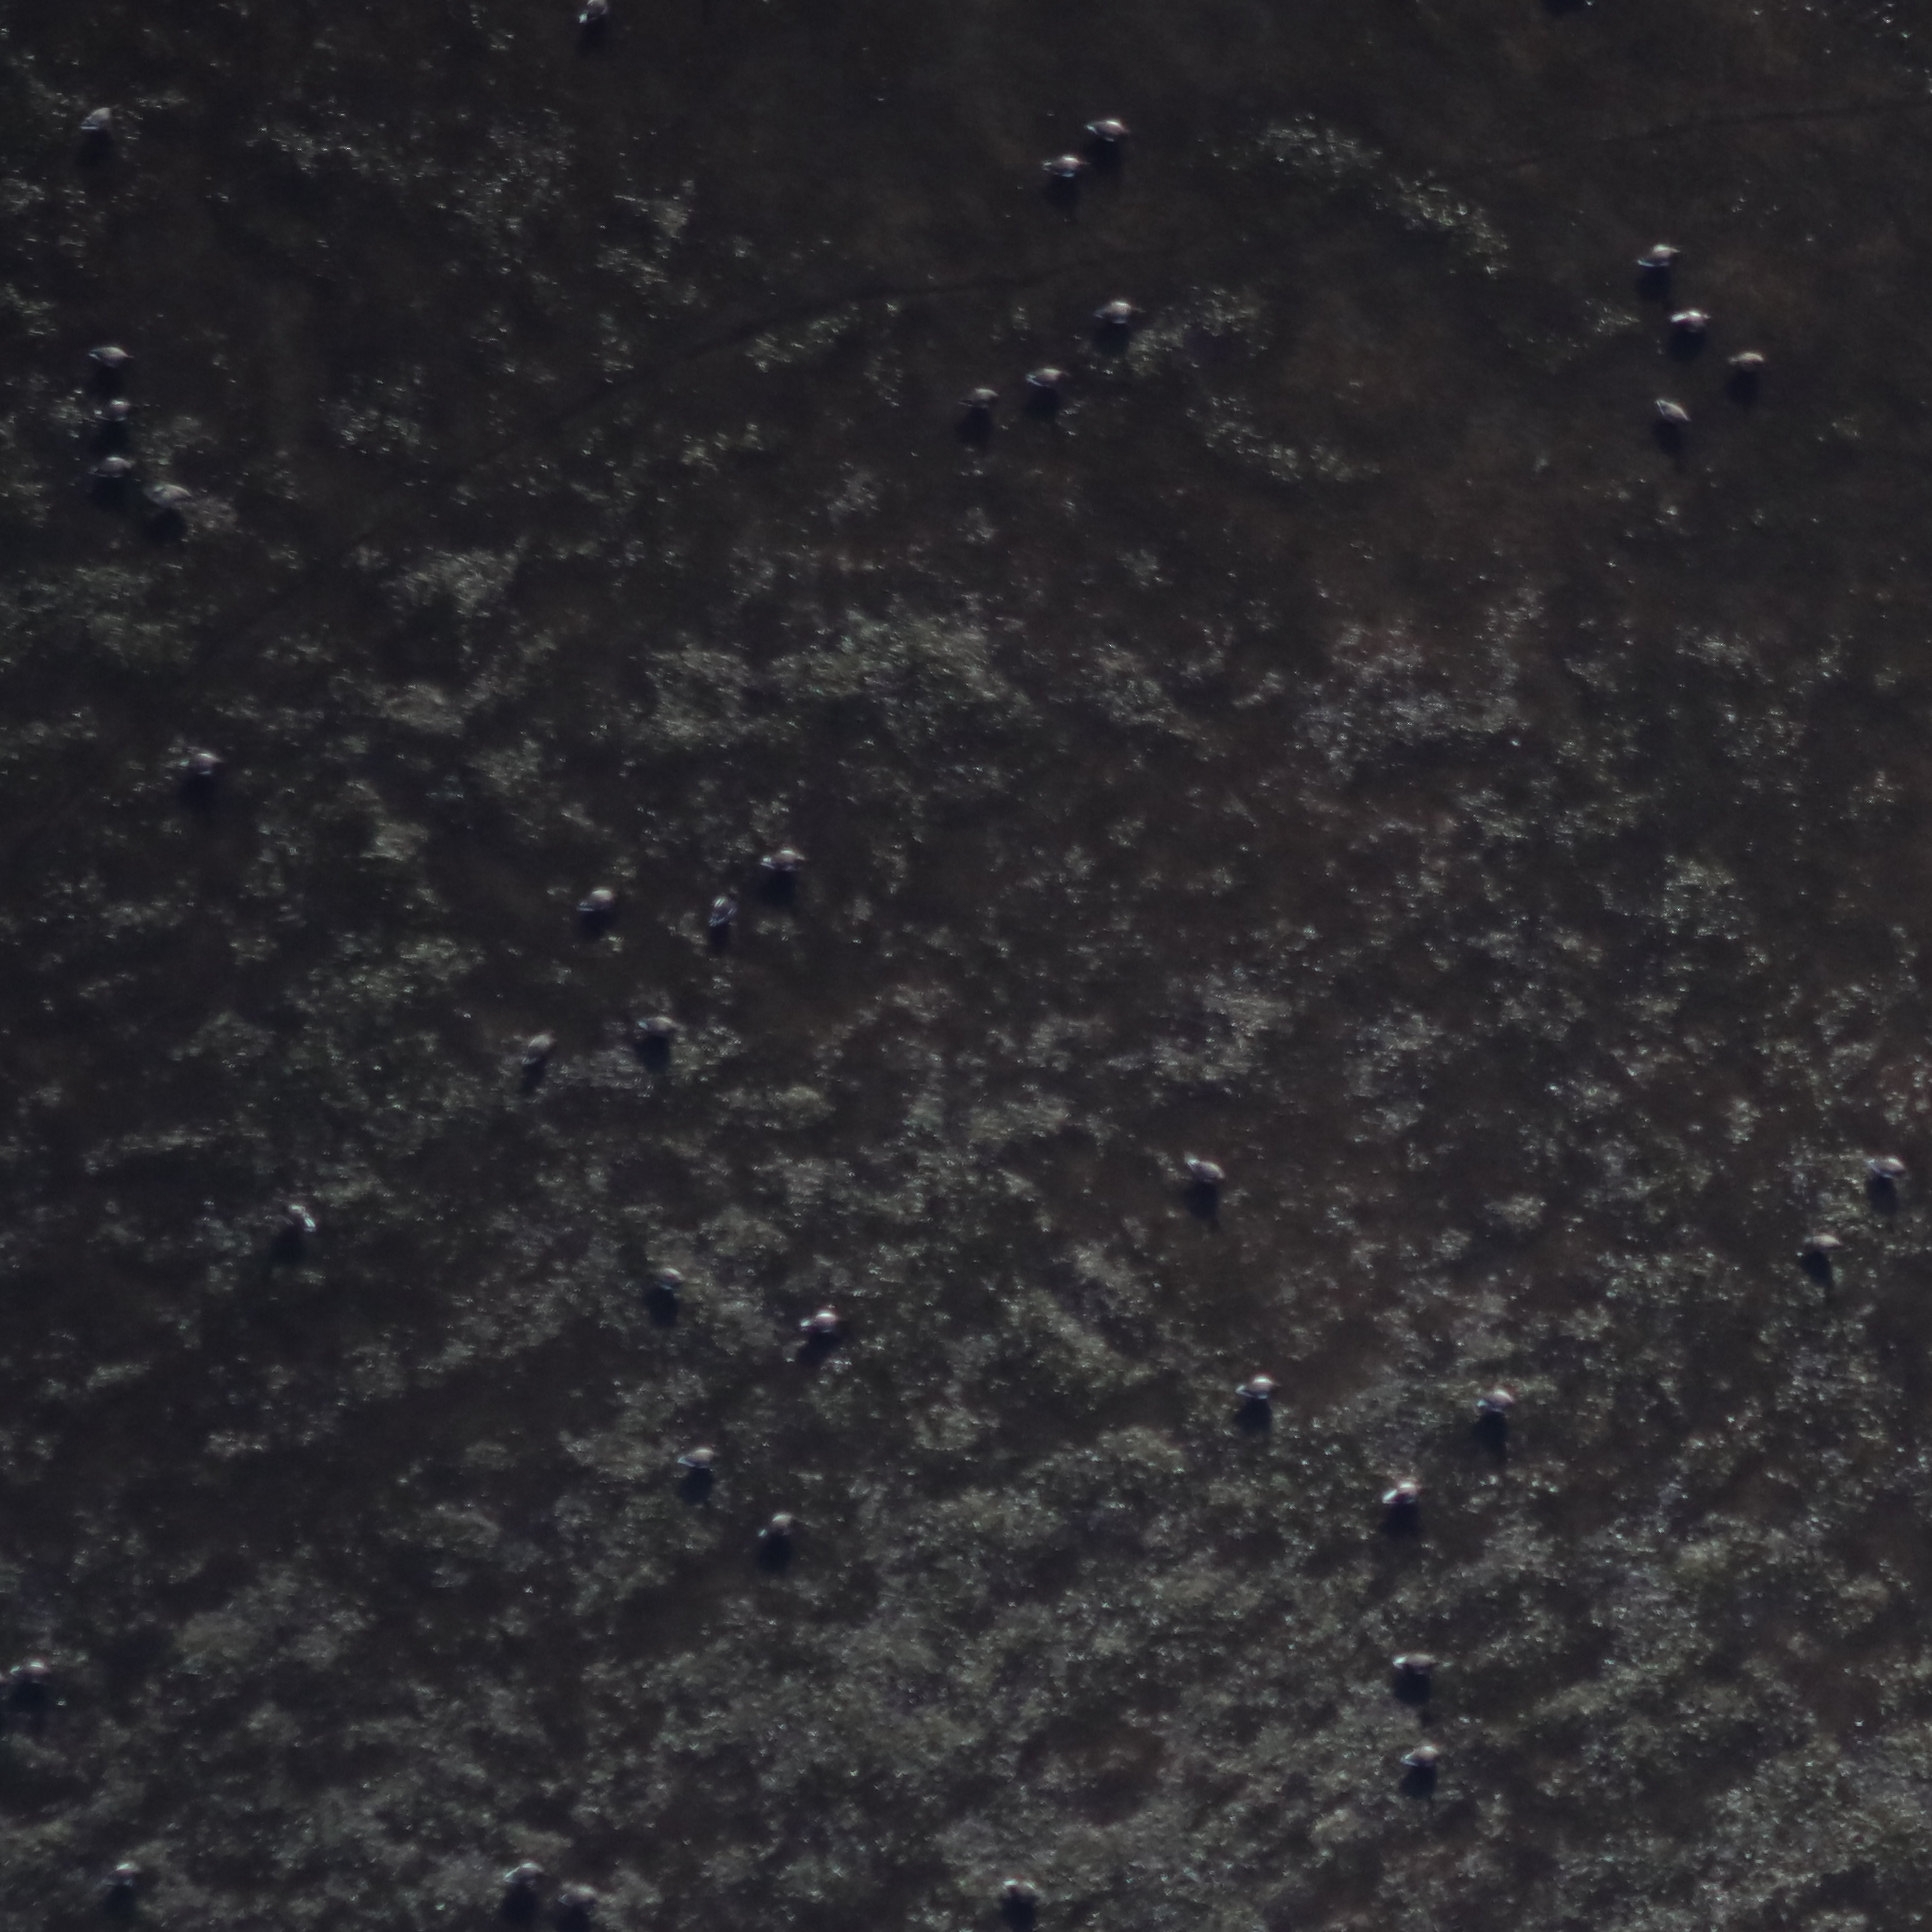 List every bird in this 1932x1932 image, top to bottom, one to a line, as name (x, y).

brant (96, 117)
brant (1107, 129)
brant (1069, 166)
brant (1660, 256)
brant (1116, 307)
brant (1689, 322)
brant (109, 352)
brant (1747, 361)
brant (1051, 382)
brant (977, 396)
brant (121, 404)
brant (1672, 416)
brant (111, 459)
brant (166, 500)
brant (200, 760)
brant (781, 857)
brant (600, 899)
brant (722, 905)
brant (664, 1025)
brant (538, 1043)
brant (1888, 1165)
brant (1204, 1167)
brant (301, 1217)
brant (1829, 1241)
brant (668, 1276)
brant (823, 1322)
brant (1266, 1390)
brant (1500, 1400)
brant (701, 1456)
brant (1401, 1491)
brant (776, 1520)
brant (1405, 1658)
brant (36, 1671)
brant (1430, 1754)
brant (133, 1870)
brant (528, 1870)
brant (576, 1891)
brant (1021, 1901)